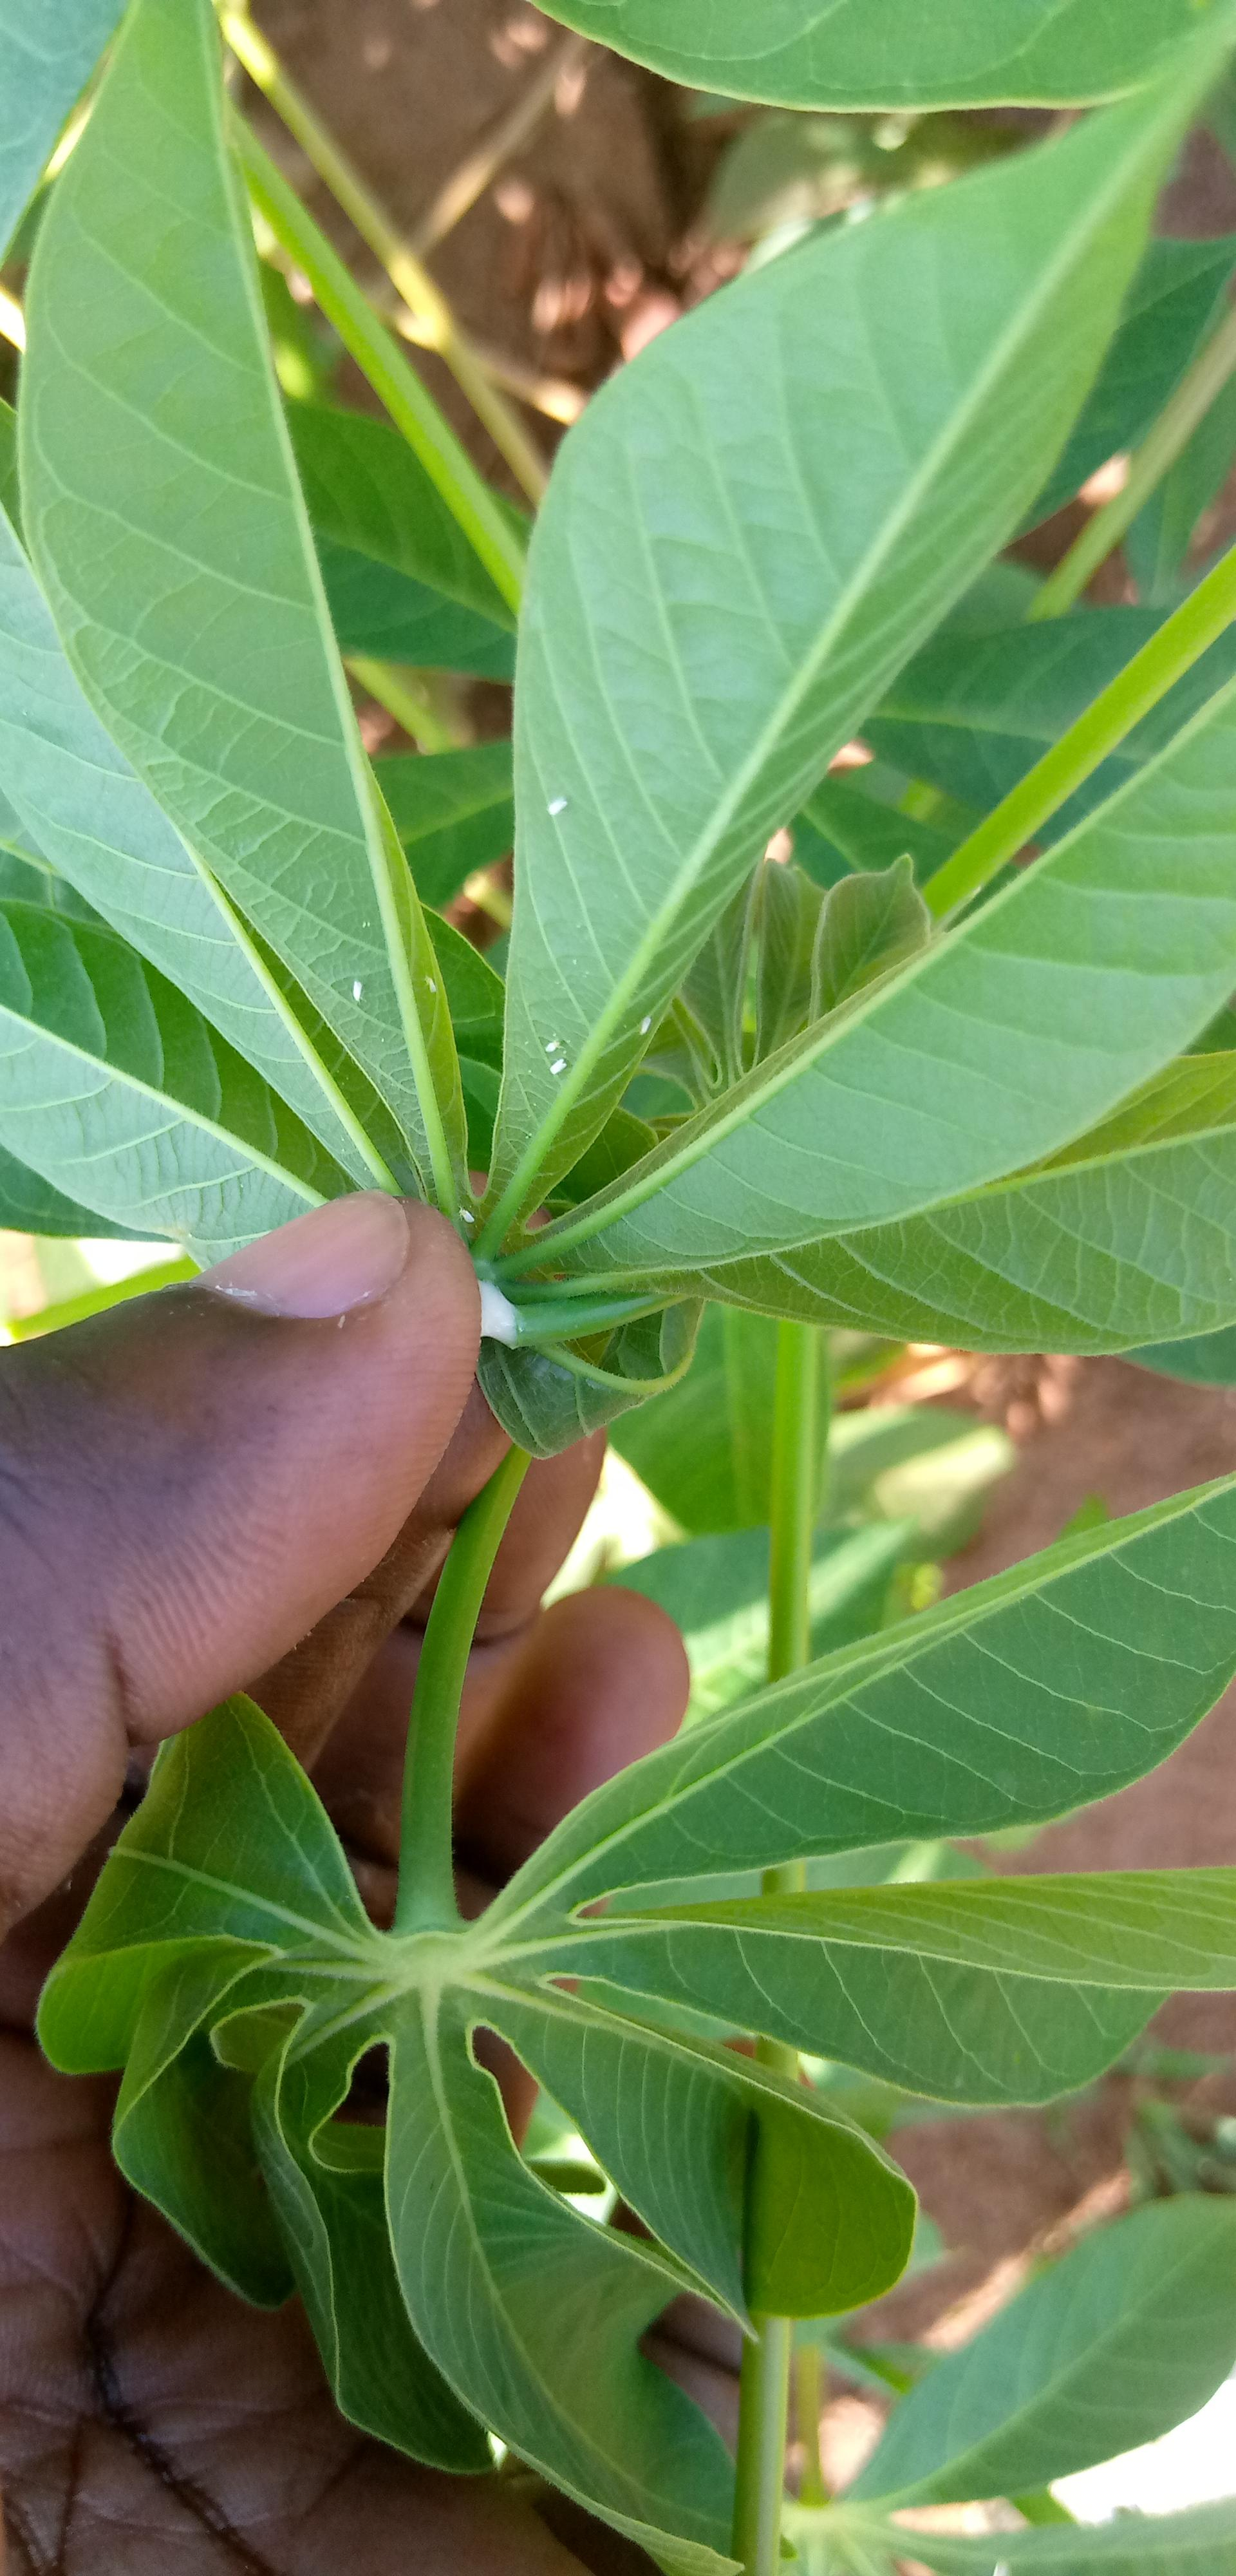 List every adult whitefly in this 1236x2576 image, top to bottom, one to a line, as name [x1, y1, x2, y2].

whitefly [547, 795, 569, 816]
whitefly [422, 973, 437, 996]
whitefly [351, 979, 363, 1003]
whitefly [638, 1016, 653, 1037]
whitefly [543, 1039, 561, 1054]
whitefly [548, 1057, 569, 1077]
whitefly [458, 1206, 476, 1224]